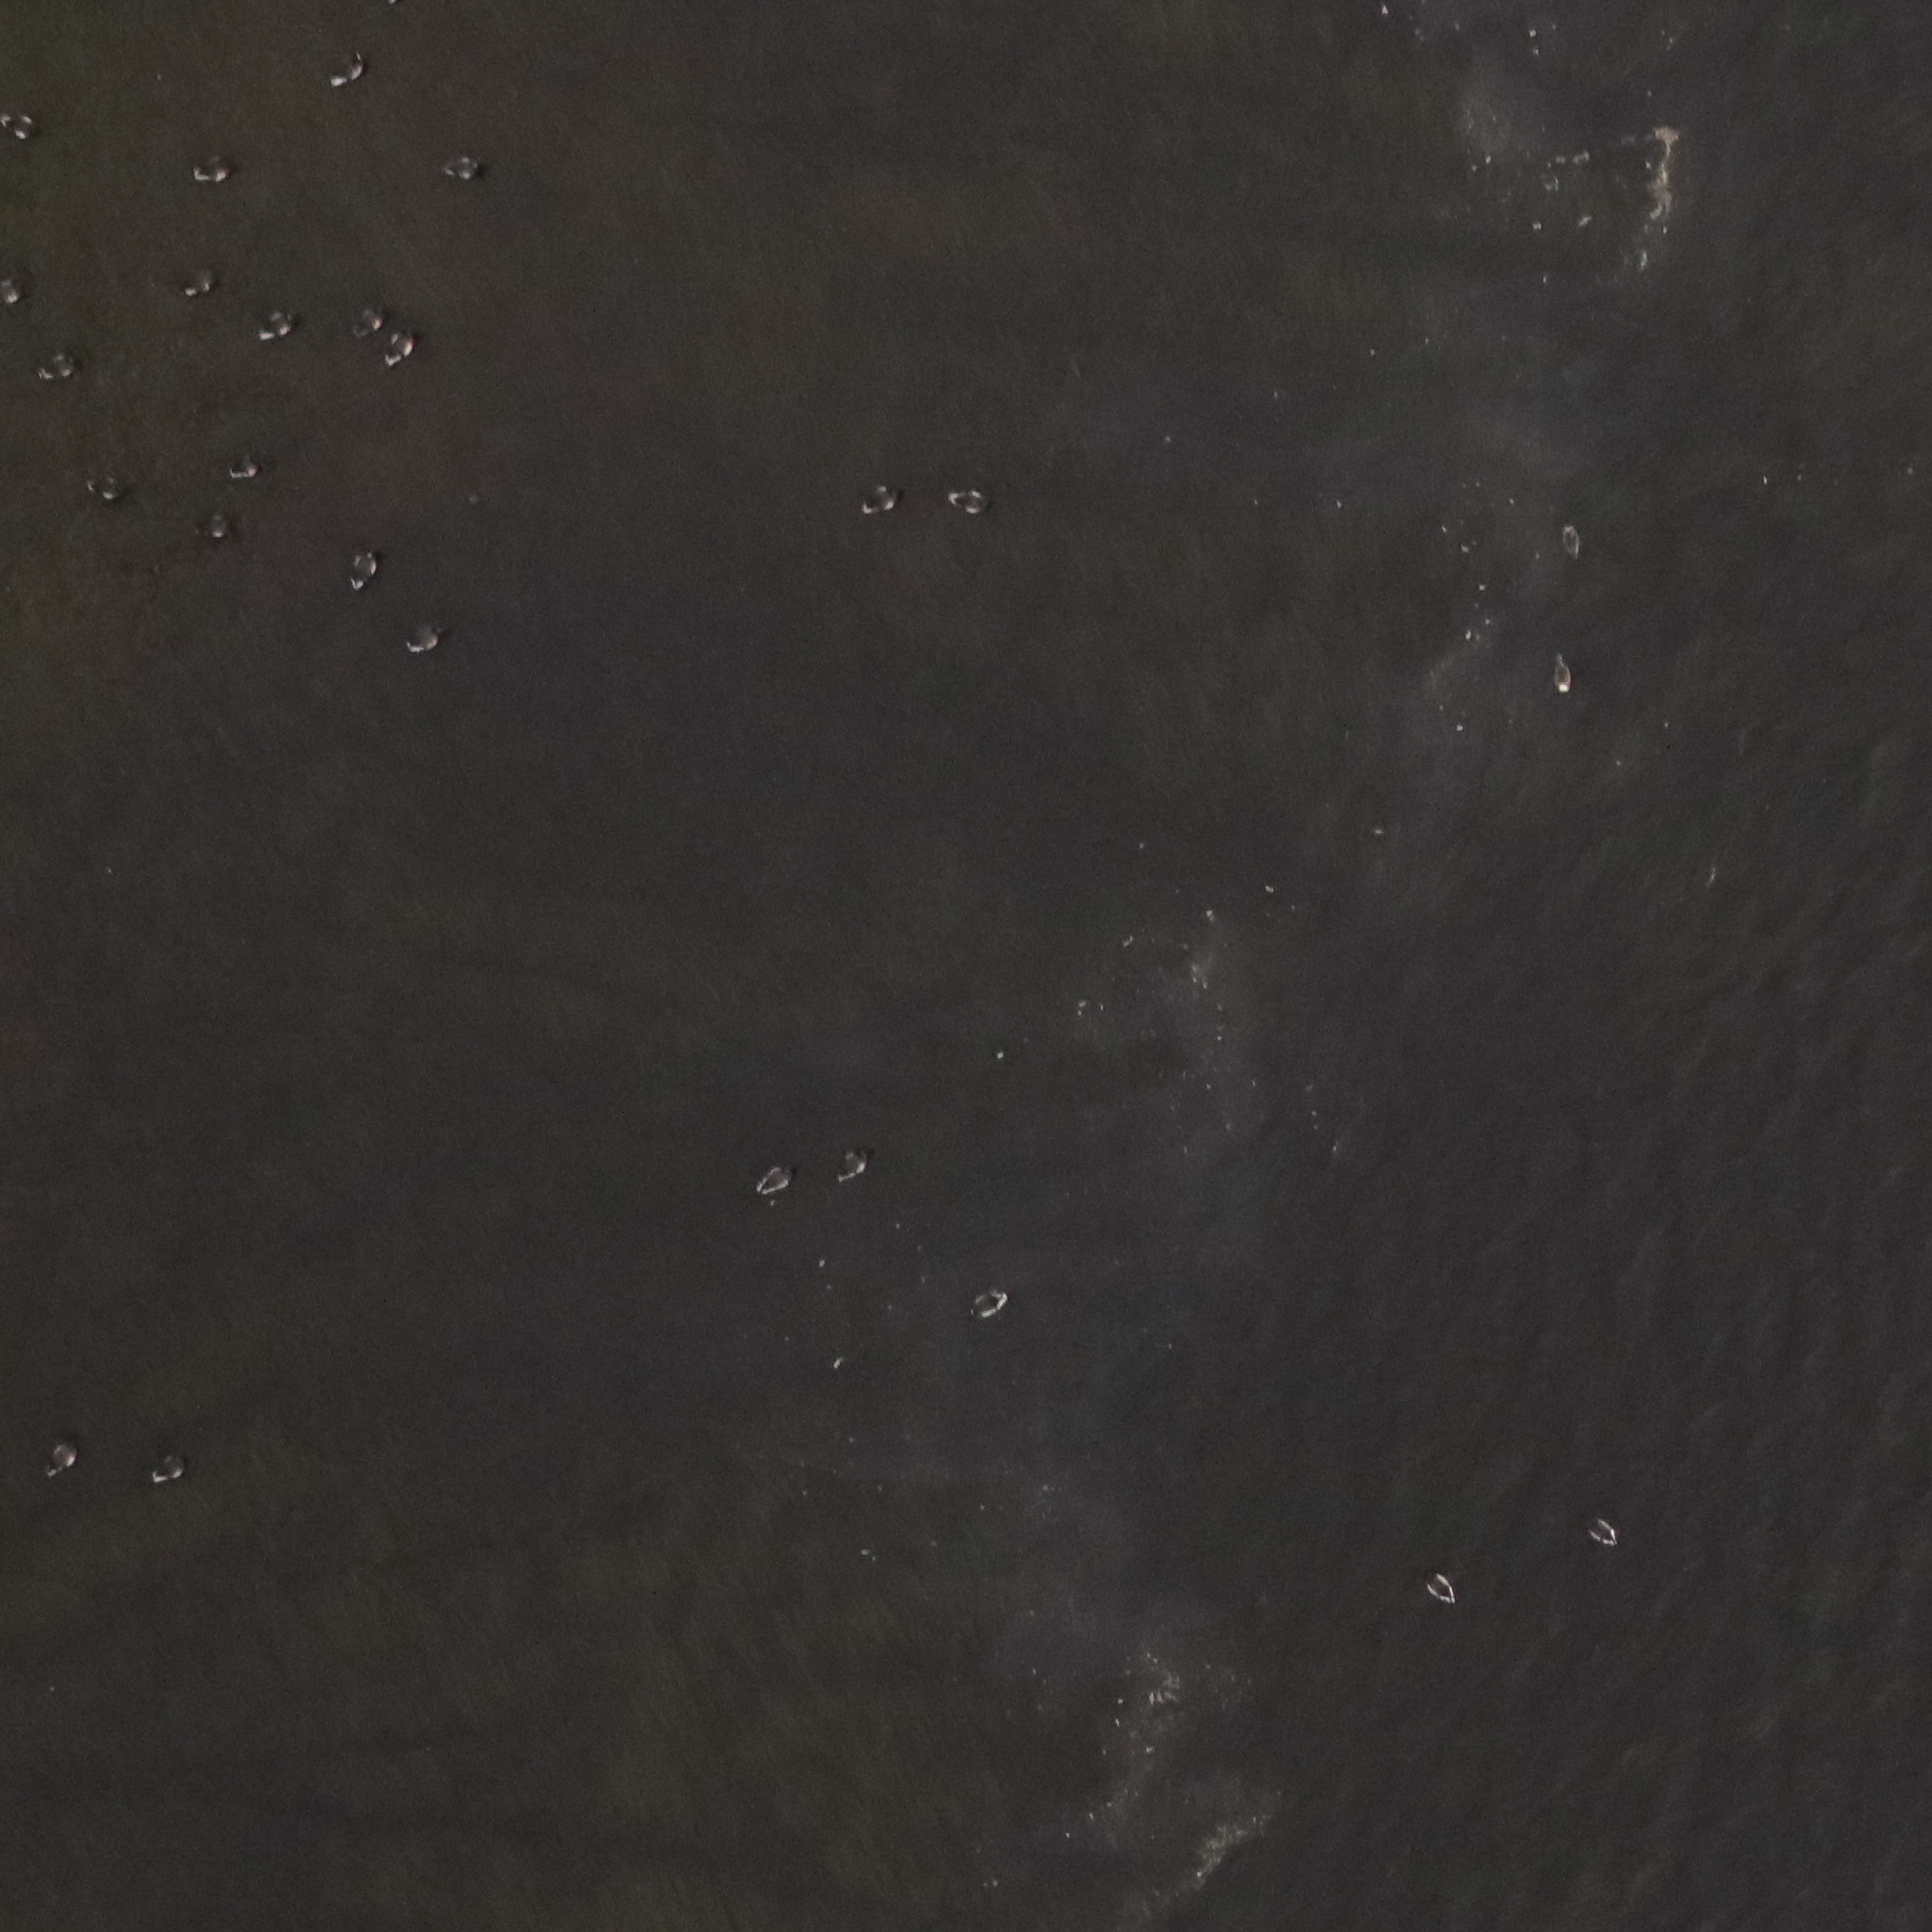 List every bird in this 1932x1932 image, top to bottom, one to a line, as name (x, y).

brant (346, 67)
brant (16, 125)
brant (211, 168)
brant (464, 171)
brant (196, 279)
brant (7, 287)
brant (365, 318)
brant (276, 326)
brant (398, 346)
brant (56, 367)
brant (247, 463)
brant (107, 487)
brant (881, 499)
brant (971, 501)
brant (217, 524)
other bird (1567, 538)
brant (363, 570)
brant (424, 639)
other bird (1559, 674)
brant (852, 1165)
brant (776, 1180)
brant (985, 1306)
brant (61, 1457)
brant (169, 1470)
brant (1601, 1530)
brant (1441, 1587)